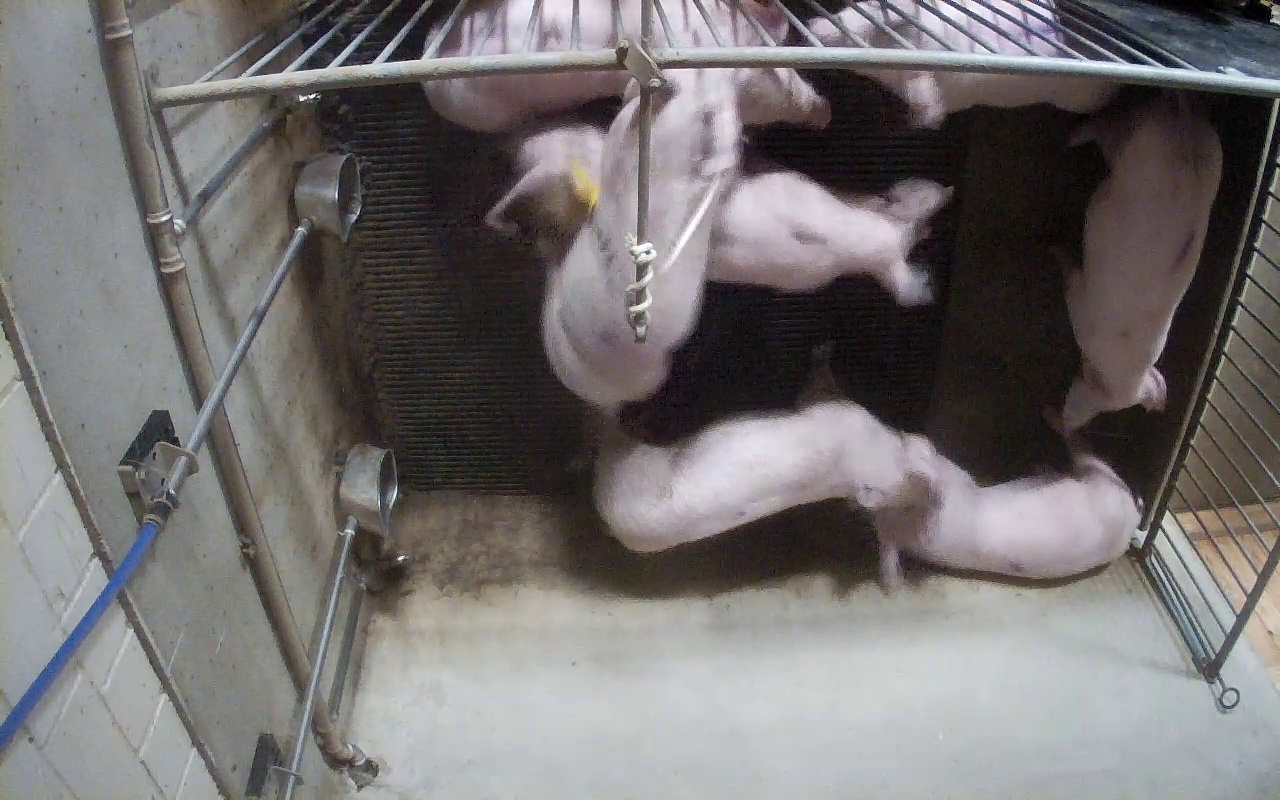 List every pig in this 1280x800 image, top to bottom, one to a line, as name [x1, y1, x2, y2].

pig [423, 0, 834, 135]
pig [806, 0, 1130, 133]
pig [537, 69, 753, 416]
pig [1060, 89, 1223, 439]
pig [482, 118, 957, 309]
pig [593, 338, 945, 556]
pig [870, 406, 1146, 592]